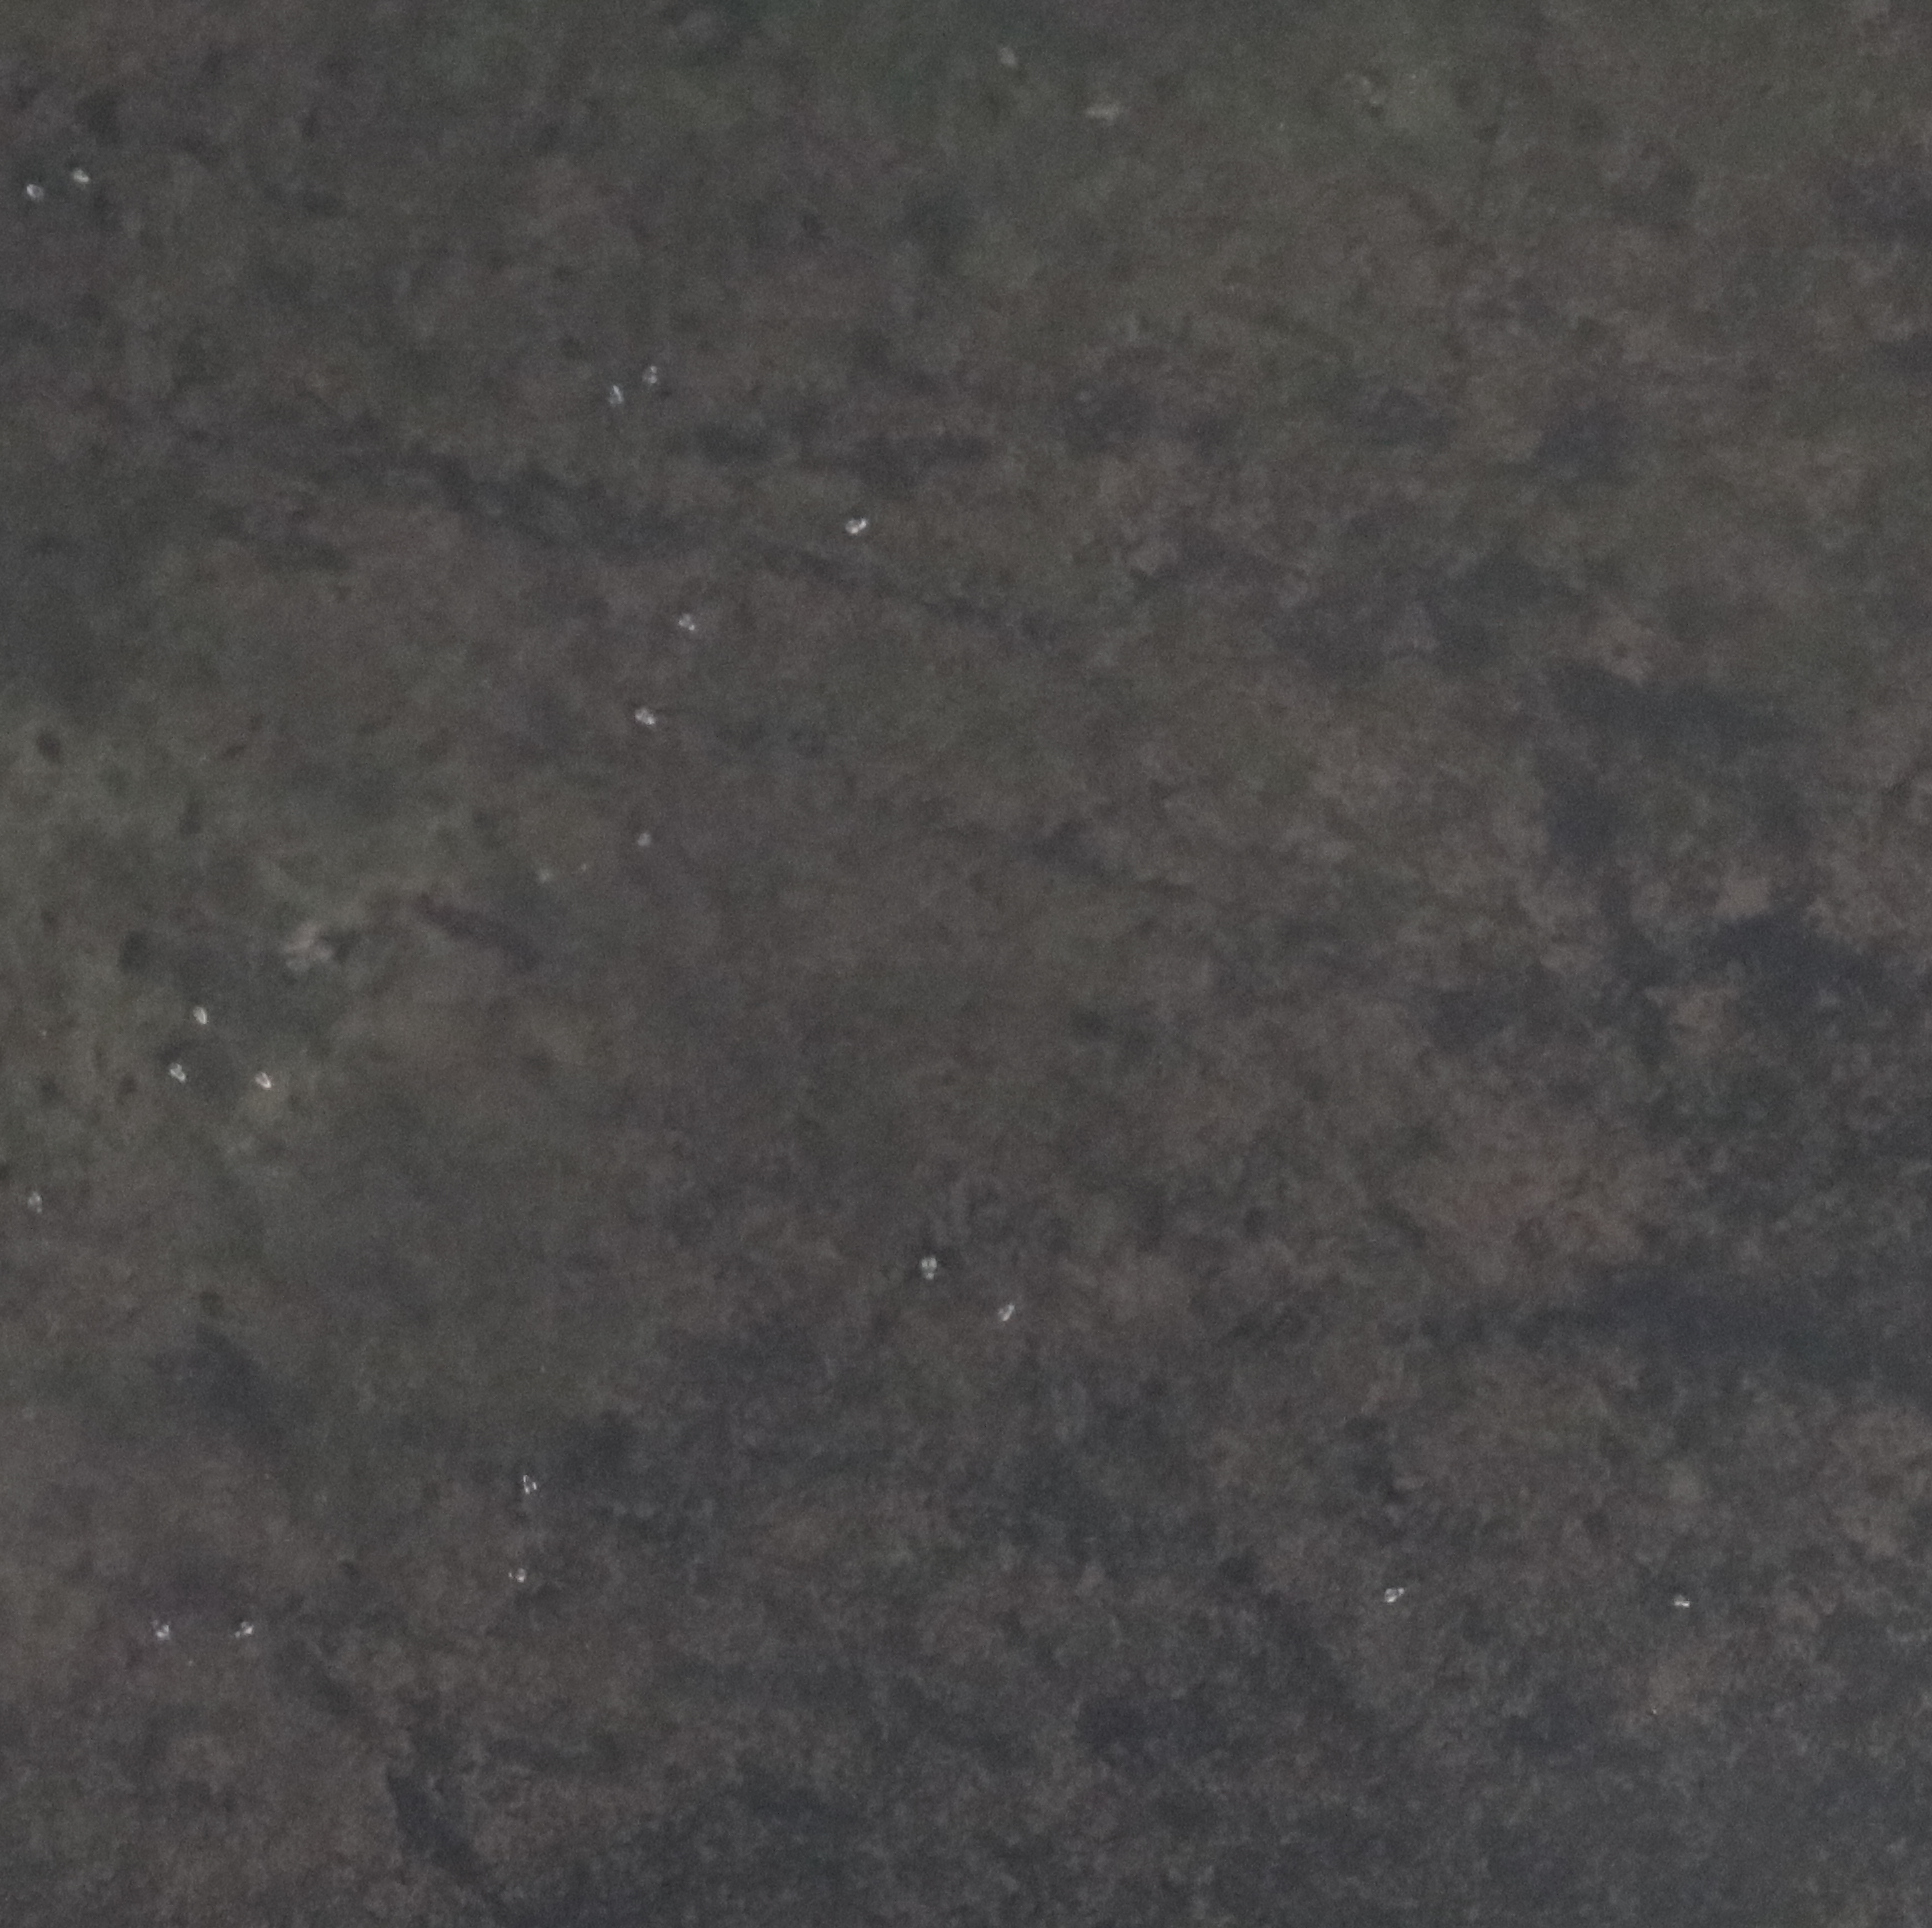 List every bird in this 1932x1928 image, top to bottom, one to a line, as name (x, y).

brant (79, 174)
brant (35, 191)
brant (649, 376)
brant (617, 396)
brant (855, 526)
brant (687, 620)
brant (645, 716)
brant (643, 836)
brant (205, 1012)
brant (180, 1073)
brant (263, 1079)
brant (37, 1200)
brant (929, 1267)
brant (1004, 1313)
brant (529, 1484)
brant (521, 1577)
brant (1392, 1595)
brant (1681, 1597)
brant (161, 1629)
brant (243, 1629)